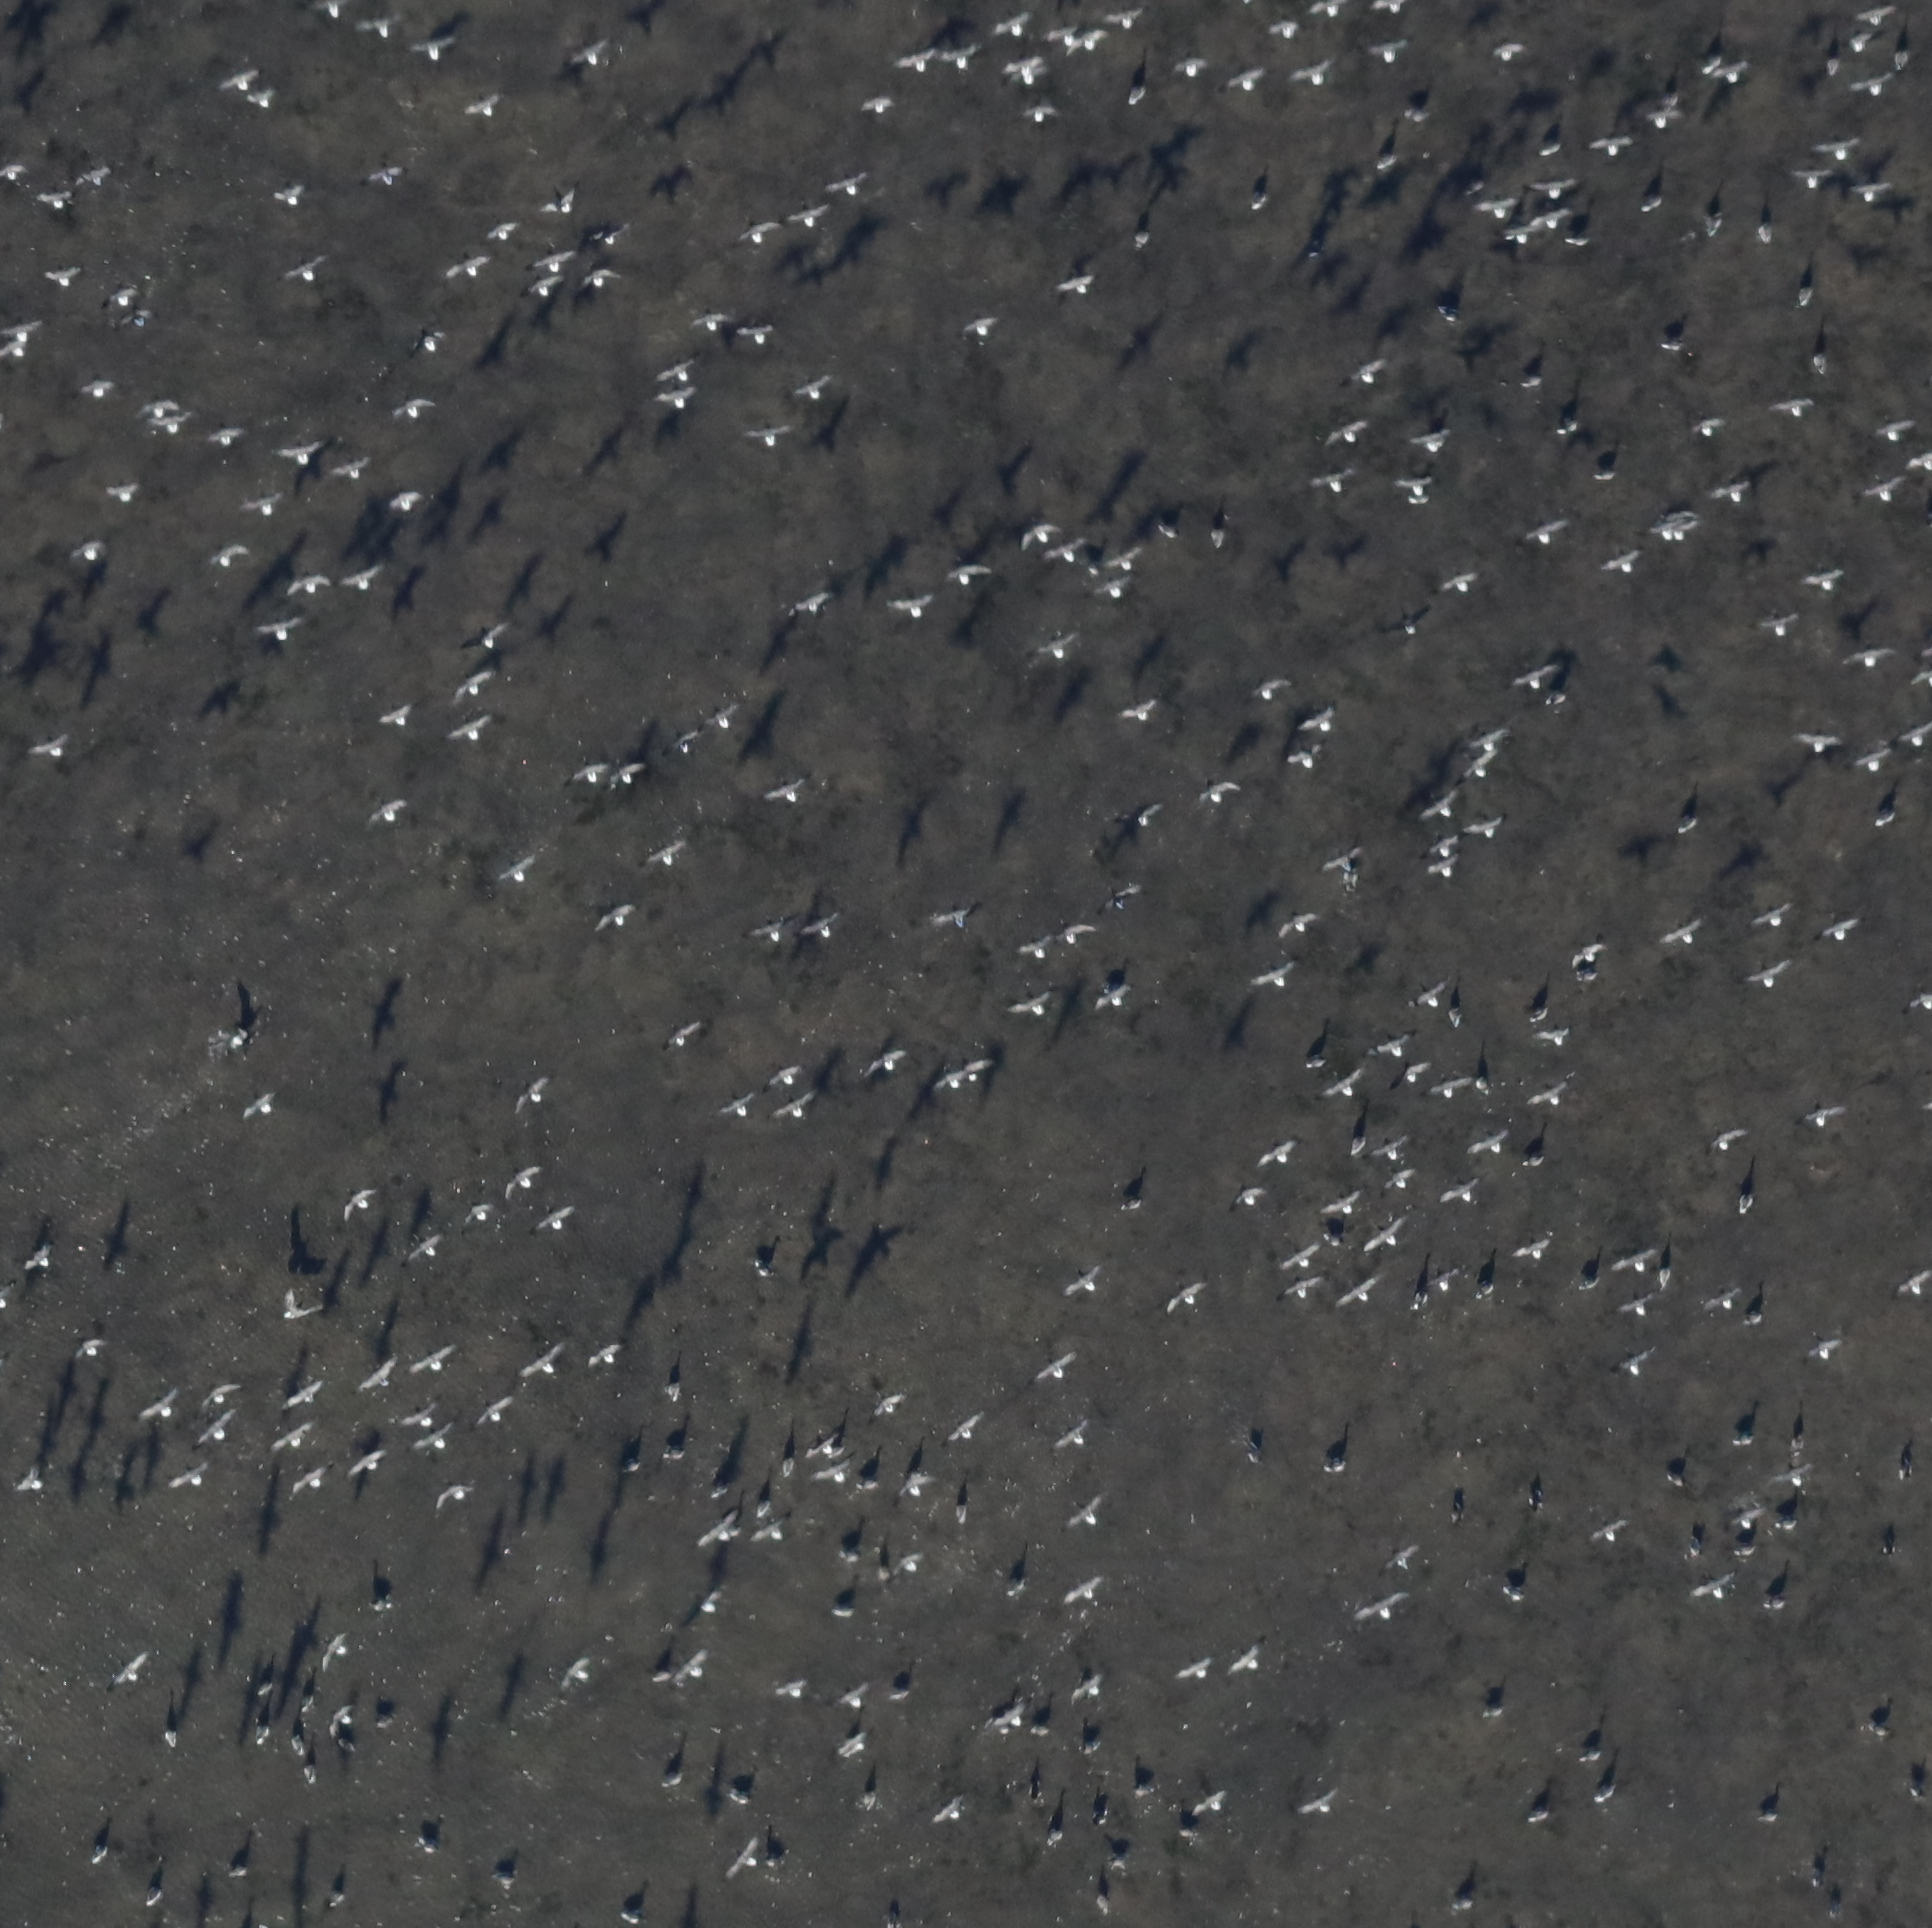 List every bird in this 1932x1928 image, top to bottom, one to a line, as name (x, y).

brant (332, 9)
brant (1334, 9)
brant (1396, 15)
brant (1137, 16)
brant (1888, 16)
brant (1005, 25)
brant (386, 33)
brant (1297, 34)
brant (1864, 42)
brant (1062, 43)
brant (436, 46)
brant (611, 51)
brant (1507, 52)
brant (1089, 55)
brant (919, 57)
brant (965, 57)
brant (1021, 64)
brant (1394, 65)
brant (1703, 65)
brant (1904, 65)
brant (1837, 70)
brant (1192, 73)
brant (1312, 73)
brant (1737, 77)
brant (1031, 78)
brant (234, 82)
brant (1252, 83)
brant (493, 96)
brant (1882, 96)
brant (260, 98)
brant (1675, 100)
brant (1132, 104)
brant (881, 106)
brant (1430, 110)
brant (1053, 113)
brant (1659, 120)
brant (1833, 144)
brant (1618, 145)
brant (1552, 151)
brant (1386, 160)
brant (1819, 173)
brant (16, 177)
brant (93, 177)
brant (396, 181)
brant (289, 182)
brant (850, 182)
brant (1557, 184)
brant (1479, 185)
brant (571, 195)
brant (1654, 203)
brant (56, 204)
brant (1257, 204)
brant (1501, 204)
brant (1866, 206)
brant (821, 208)
brant (1565, 213)
brant (1710, 227)
brant (774, 229)
brant (504, 231)
brant (614, 233)
brant (1762, 234)
brant (1521, 238)
brant (1574, 239)
brant (1133, 240)
brant (562, 260)
brant (470, 266)
brant (66, 274)
brant (310, 274)
brant (1085, 278)
brant (603, 280)
brant (550, 292)
brant (1808, 293)
brant (123, 297)
brant (1448, 310)
brant (26, 319)
brant (711, 319)
brant (138, 320)
brant (992, 331)
brant (1670, 336)
brant (754, 338)
brant (436, 340)
brant (1828, 354)
brant (684, 360)
brant (6, 363)
brant (1368, 365)
brant (808, 389)
brant (1534, 391)
brant (87, 396)
brant (680, 400)
brant (157, 404)
brant (1796, 407)
brant (405, 417)
brant (1900, 418)
brant (781, 429)
brant (1559, 430)
brant (1712, 430)
brant (1348, 433)
brant (171, 435)
brant (1427, 435)
brant (227, 443)
brant (296, 461)
brant (1926, 462)
brant (346, 469)
brant (1417, 471)
brant (1604, 476)
brant (1332, 485)
brant (1730, 487)
brant (124, 489)
brant (1889, 489)
brant (266, 500)
brant (1422, 501)
brant (405, 507)
brant (1225, 527)
brant (1551, 527)
brant (1662, 527)
brant (1691, 527)
brant (1182, 528)
brant (93, 542)
brant (1043, 542)
brant (226, 551)
brant (1630, 556)
brant (1128, 558)
brant (1078, 564)
brant (1836, 580)
brant (969, 582)
brant (363, 583)
brant (1452, 585)
brant (300, 596)
brant (1120, 596)
brant (822, 607)
brant (912, 607)
brant (1400, 622)
brant (1773, 622)
brant (274, 630)
brant (493, 639)
brant (1053, 649)
brant (1866, 657)
brant (1534, 670)
brant (485, 671)
brant (1930, 680)
brant (1268, 692)
brant (1552, 694)
brant (1138, 710)
brant (1321, 712)
brant (407, 716)
brant (470, 719)
brant (722, 719)
brant (1822, 737)
brant (1492, 740)
brant (682, 741)
brant (1921, 741)
brant (47, 750)
brant (1317, 754)
brant (593, 756)
brant (1868, 765)
brant (1472, 772)
brant (627, 782)
brant (797, 798)
brant (1221, 802)
brant (1442, 805)
brant (1883, 812)
brant (375, 814)
brant (1141, 821)
brant (1682, 824)
brant (1488, 828)
brant (1444, 846)
brant (1346, 852)
brant (669, 854)
brant (522, 868)
brant (1446, 872)
brant (1348, 890)
brant (1117, 901)
brant (954, 904)
brant (1782, 917)
brant (620, 921)
brant (1283, 927)
brant (1857, 931)
brant (823, 932)
brant (1070, 936)
brant (1691, 936)
brant (766, 937)
brant (1593, 948)
brant (1025, 953)
brant (1283, 971)
brant (1594, 979)
brant (1775, 981)
brant (1434, 994)
brant (1126, 998)
brant (1033, 1011)
brant (1549, 1013)
brant (1928, 1015)
brant (1459, 1023)
brant (692, 1032)
brant (241, 1033)
brant (1388, 1035)
brant (1563, 1044)
brant (1326, 1056)
brant (894, 1062)
brant (786, 1066)
brant (977, 1066)
brant (1412, 1074)
brant (1484, 1081)
brant (1355, 1083)
brant (954, 1084)
brant (1449, 1087)
brant (523, 1097)
brant (1558, 1100)
brant (256, 1108)
brant (802, 1112)
brant (731, 1113)
brant (1815, 1114)
brant (1497, 1140)
brant (1727, 1144)
brant (1286, 1145)
brant (1358, 1146)
brant (1395, 1146)
brant (1541, 1157)
brant (529, 1175)
brant (1399, 1184)
brant (1464, 1191)
brant (1141, 1201)
brant (1253, 1201)
brant (361, 1202)
brant (1750, 1204)
brant (1351, 1208)
brant (489, 1210)
brant (562, 1224)
brant (1391, 1235)
brant (1333, 1238)
brant (1553, 1246)
brant (424, 1251)
brant (44, 1253)
brant (1306, 1256)
brant (1644, 1266)
brant (763, 1274)
brant (1461, 1275)
brant (1677, 1275)
brant (1083, 1279)
brant (1590, 1280)
brant (1928, 1282)
brant (1297, 1284)
brant (1428, 1299)
brant (1190, 1300)
brant (1491, 1300)
brant (1375, 1301)
brant (301, 1304)
brant (1724, 1305)
brant (6, 1306)
brant (1652, 1309)
brant (1769, 1318)
brant (91, 1342)
brant (1831, 1350)
brant (1642, 1359)
brant (423, 1360)
brant (620, 1360)
brant (547, 1363)
brant (1060, 1368)
brant (380, 1373)
brant (312, 1381)
brant (678, 1391)
brant (219, 1393)
brant (877, 1406)
brant (490, 1409)
brant (161, 1412)
brant (427, 1416)
brant (223, 1426)
brant (971, 1426)
brant (294, 1431)
brant (1077, 1435)
brant (1750, 1439)
brant (1804, 1440)
brant (826, 1443)
brant (433, 1446)
brant (681, 1455)
brant (1255, 1455)
brant (792, 1462)
brant (1335, 1465)
brant (383, 1466)
brant (623, 1468)
brant (1902, 1470)
brant (32, 1475)
brant (202, 1475)
brant (836, 1475)
brant (1805, 1475)
brant (313, 1477)
brant (1675, 1478)
brant (725, 1487)
brant (919, 1487)
brant (859, 1493)
brant (465, 1496)
brant (1538, 1496)
brant (968, 1501)
brant (1088, 1502)
brant (765, 1504)
brant (1468, 1510)
brant (1751, 1518)
brant (1789, 1526)
brant (732, 1529)
brant (723, 1535)
brant (771, 1535)
brant (1600, 1535)
brant (1695, 1542)
brant (1887, 1551)
brant (1406, 1557)
brant (1750, 1557)
brant (861, 1562)
brant (904, 1569)
brant (1017, 1585)
brant (1778, 1589)
brant (1718, 1590)
brant (1090, 1597)
brant (1514, 1599)
brant (1384, 1604)
brant (718, 1606)
brant (392, 1608)
brant (848, 1615)
brant (338, 1651)
brant (1241, 1661)
brant (125, 1662)
brant (701, 1664)
brant (1198, 1664)
brant (669, 1670)
brant (584, 1679)
brant (269, 1682)
brant (796, 1688)
brant (901, 1697)
brant (1084, 1697)
brant (304, 1701)
brant (850, 1701)
brant (1505, 1702)
brant (349, 1716)
brant (1020, 1718)
brant (396, 1722)
brant (1882, 1723)
brant (1046, 1725)
brant (274, 1728)
brant (305, 1733)
brant (174, 1736)
brant (1092, 1745)
brant (351, 1746)
brant (1588, 1746)
brant (854, 1754)
brant (668, 1772)
brant (311, 1773)
brant (1041, 1786)
brant (737, 1787)
brant (1132, 1787)
brant (1611, 1791)
brant (1914, 1793)
brant (878, 1798)
brant (1315, 1804)
brant (1216, 1805)
brant (1100, 1809)
brant (952, 1811)
brant (1768, 1811)
brant (1553, 1814)
brant (1198, 1829)
brant (1047, 1839)
brant (433, 1844)
brant (105, 1847)
brant (781, 1854)
brant (1122, 1861)
brant (747, 1862)
brant (241, 1873)
brant (505, 1875)
brant (1820, 1875)
brant (1105, 1889)
brant (1468, 1901)
brant (157, 1903)
brant (338, 1909)
brant (1840, 1909)
brant (628, 1914)
brant (897, 1923)